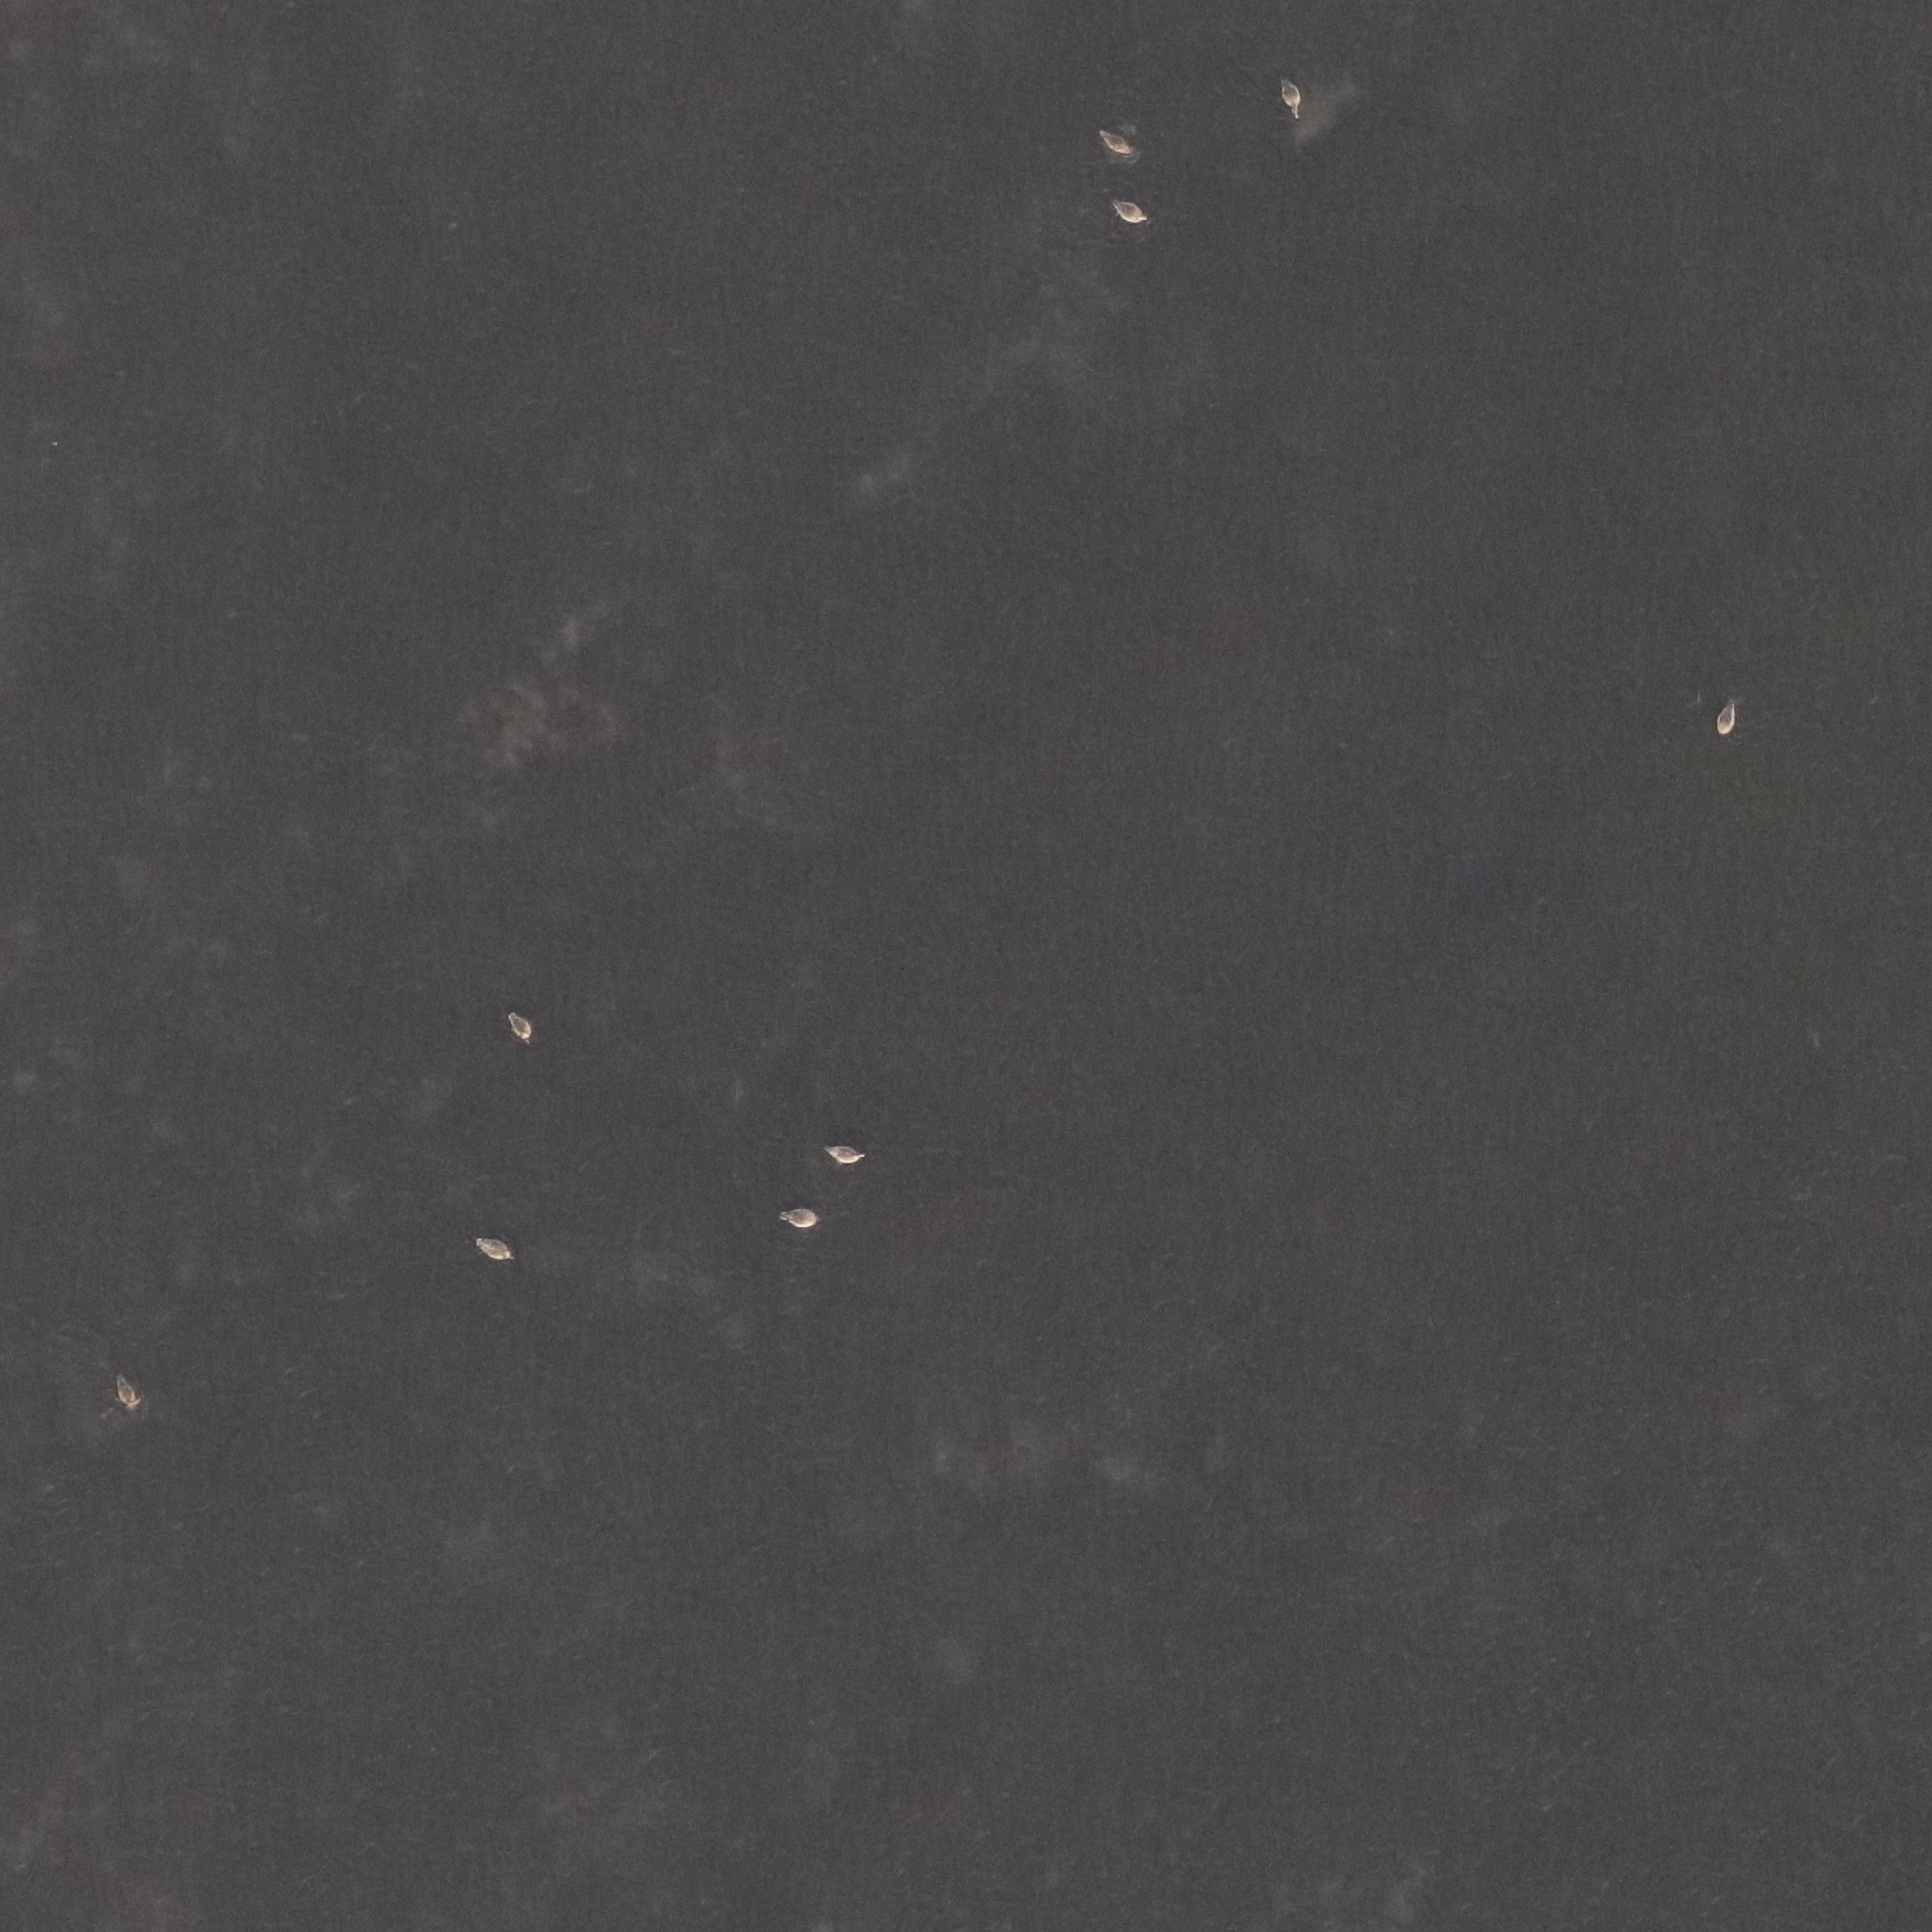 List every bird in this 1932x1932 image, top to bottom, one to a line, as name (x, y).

other bird (1291, 97)
other bird (1118, 142)
other bird (1129, 211)
other bird (1725, 720)
other bird (522, 1029)
other bird (850, 1155)
other bird (801, 1217)
other bird (495, 1249)
other bird (127, 1394)